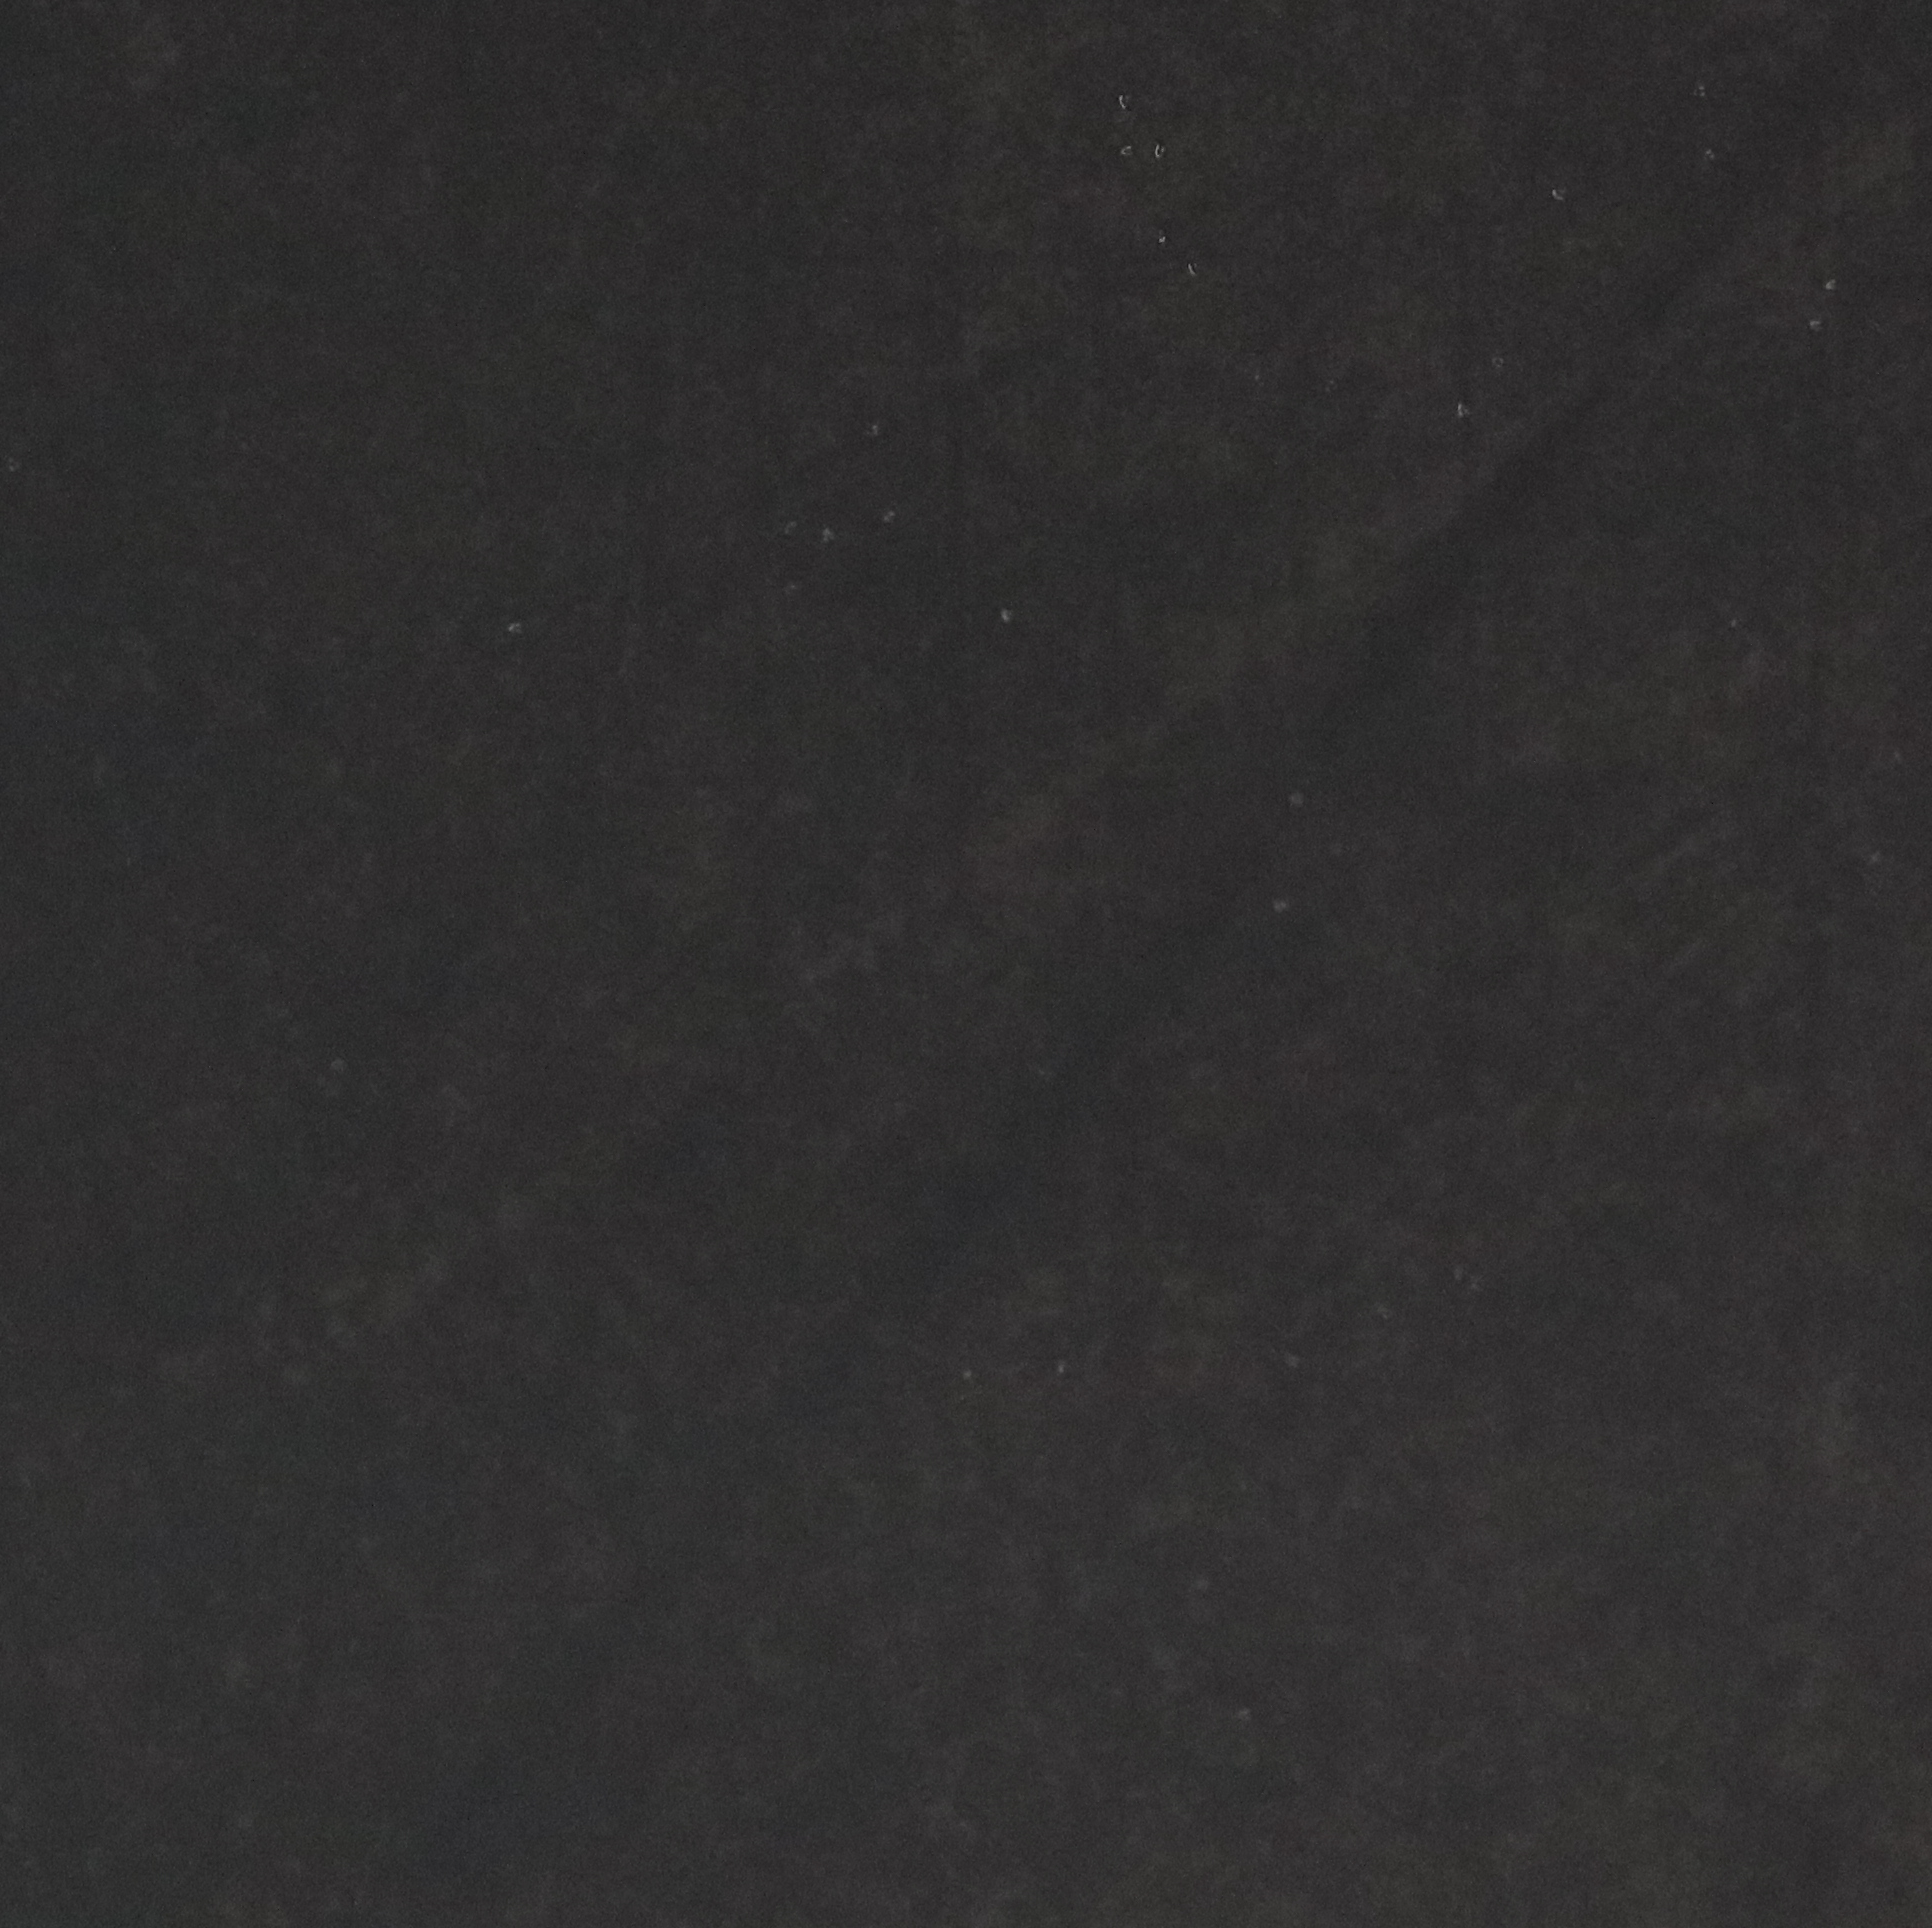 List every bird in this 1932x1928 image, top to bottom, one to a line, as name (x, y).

brant (1698, 91)
brant (1123, 101)
brant (1129, 150)
brant (1156, 152)
brant (1707, 152)
brant (1554, 196)
brant (1163, 237)
brant (1190, 268)
brant (1831, 285)
brant (1814, 323)
brant (1495, 359)
brant (1462, 411)
brant (887, 517)
brant (791, 524)
brant (828, 536)
brant (791, 590)
brant (1004, 614)
brant (513, 628)
brant (1296, 797)
brant (1278, 905)
brant (1293, 1361)
brant (1062, 1364)
brant (969, 1372)
brant (1242, 1710)